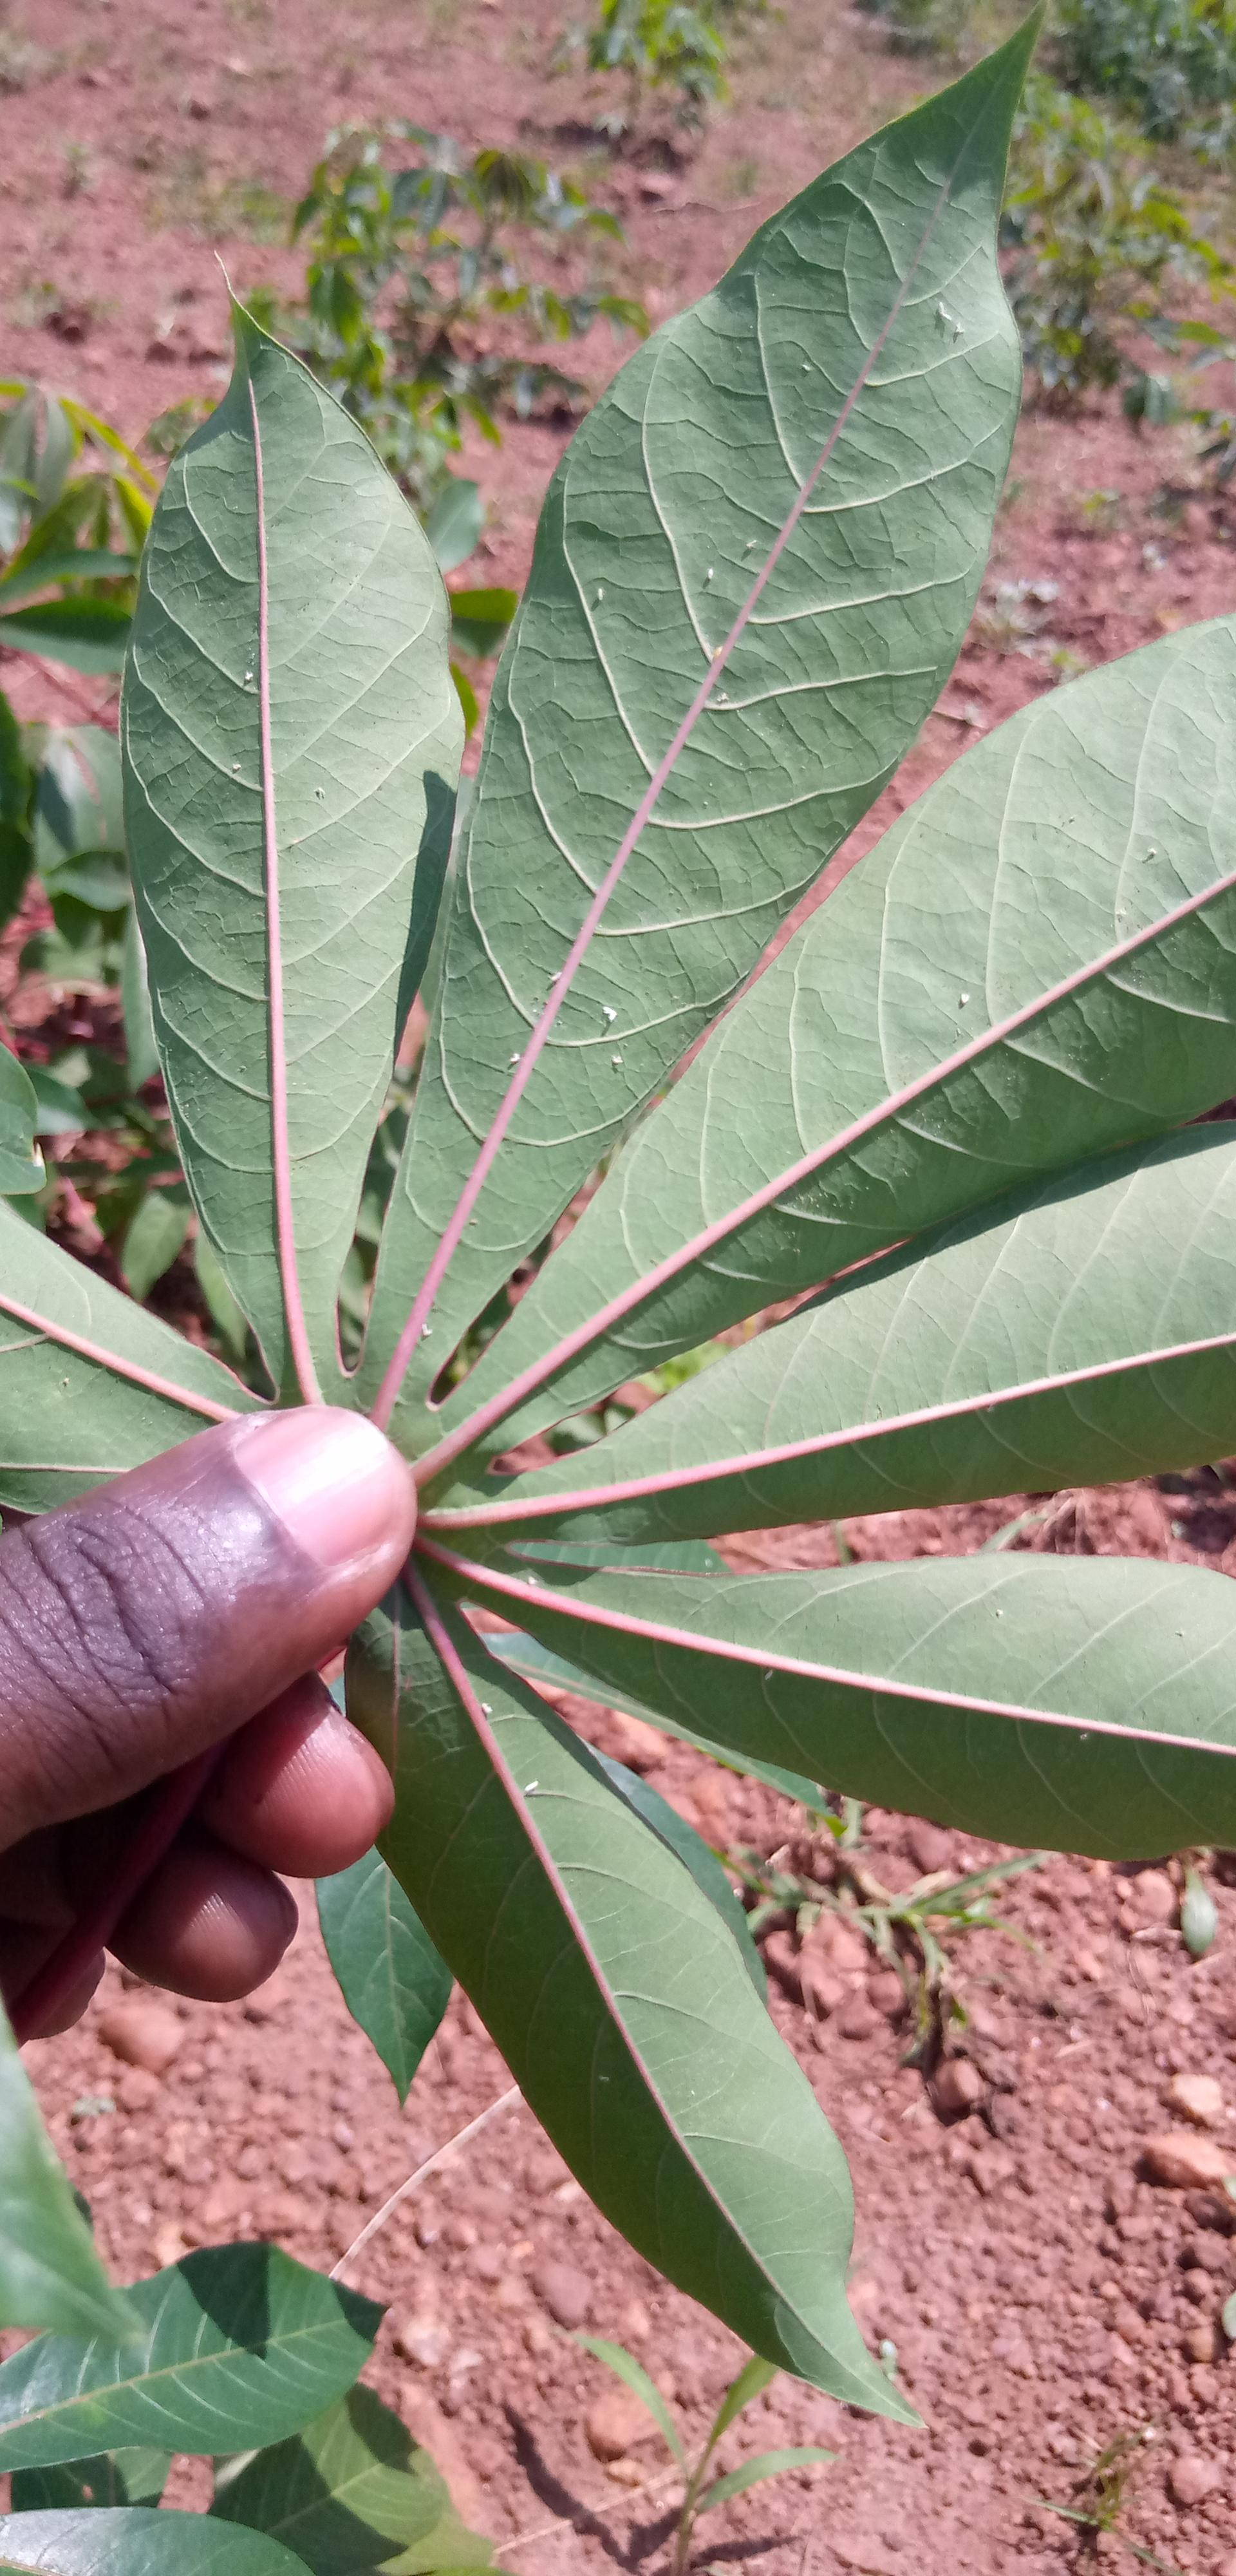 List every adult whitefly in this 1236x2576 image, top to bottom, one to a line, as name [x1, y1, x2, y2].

whitefly [936, 299, 955, 323]
whitefly [953, 321, 968, 336]
whitefly [800, 363, 812, 373]
whitefly [744, 539, 759, 549]
whitefly [706, 567, 715, 582]
whitefly [595, 587, 605, 602]
whitefly [243, 668, 256, 683]
whitefly [716, 691, 730, 704]
whitefly [232, 762, 243, 773]
whitefly [311, 784, 328, 800]
whitefly [1145, 846, 1157, 858]
whitefly [1114, 907, 1128, 920]
whitefly [549, 970, 563, 984]
whitefly [958, 992, 972, 1006]
whitefly [601, 1005, 619, 1023]
whitefly [507, 1052, 523, 1065]
whitefly [610, 1053, 624, 1065]
whitefly [420, 1321, 436, 1337]
whitefly [525, 1573, 539, 1587]
whitefly [994, 1606, 1006, 1618]
whitefly [1174, 1625, 1186, 1638]
whitefly [763, 1668, 775, 1681]
whitefly [480, 1701, 496, 1716]
whitefly [523, 1779, 542, 1794]